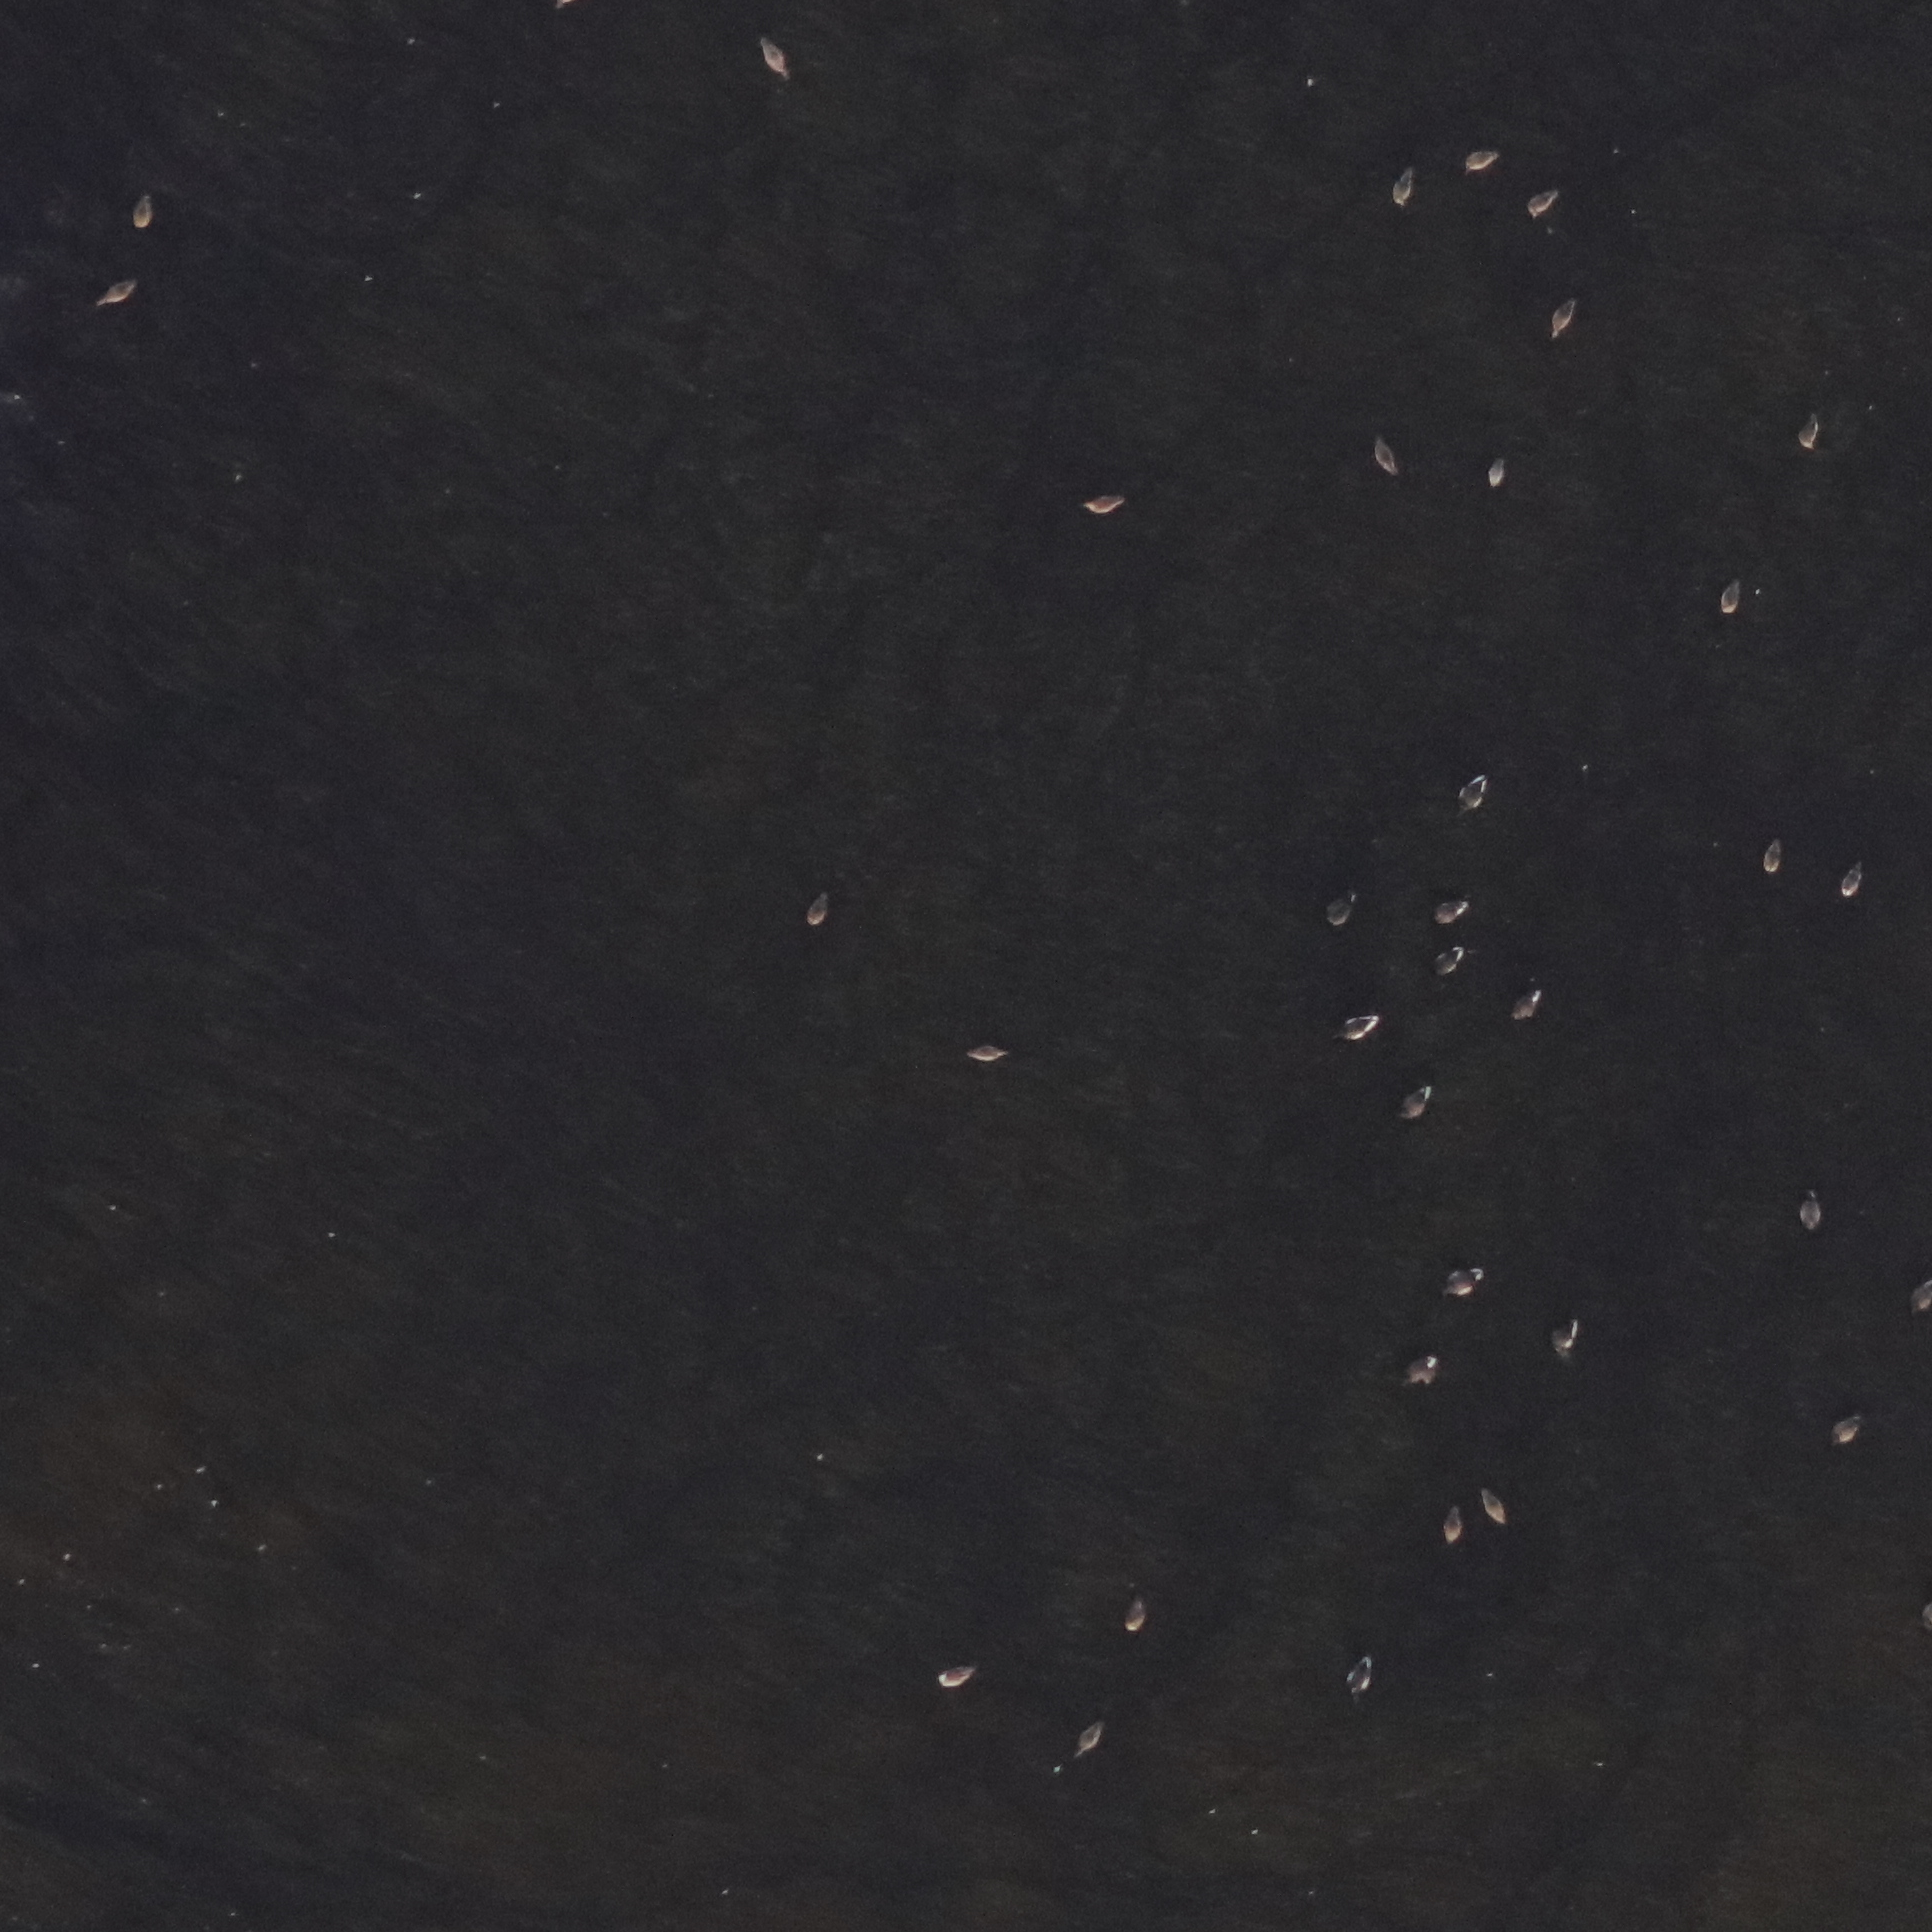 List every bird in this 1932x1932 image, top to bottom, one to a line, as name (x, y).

other bird (775, 52)
other bird (1484, 153)
other bird (1404, 193)
other bird (1543, 207)
other bird (149, 209)
other bird (115, 292)
other bird (1569, 320)
other bird (1805, 434)
other bird (1383, 448)
other bird (1497, 479)
other bird (1104, 507)
other bird (1737, 593)
brant (1472, 793)
other bird (1774, 855)
other bird (1853, 881)
other bird (820, 904)
brant (1339, 907)
brant (1449, 910)
brant (1448, 962)
brant (1524, 1005)
brant (1357, 1027)
other bird (989, 1054)
brant (1416, 1104)
brant (1811, 1210)
brant (1461, 1281)
brant (1923, 1295)
brant (1565, 1336)
brant (1420, 1368)
brant (1846, 1429)
other bird (1492, 1508)
other bird (1451, 1520)
other bird (1134, 1614)
other bird (962, 1674)
brant (1359, 1677)
brant (1087, 1739)